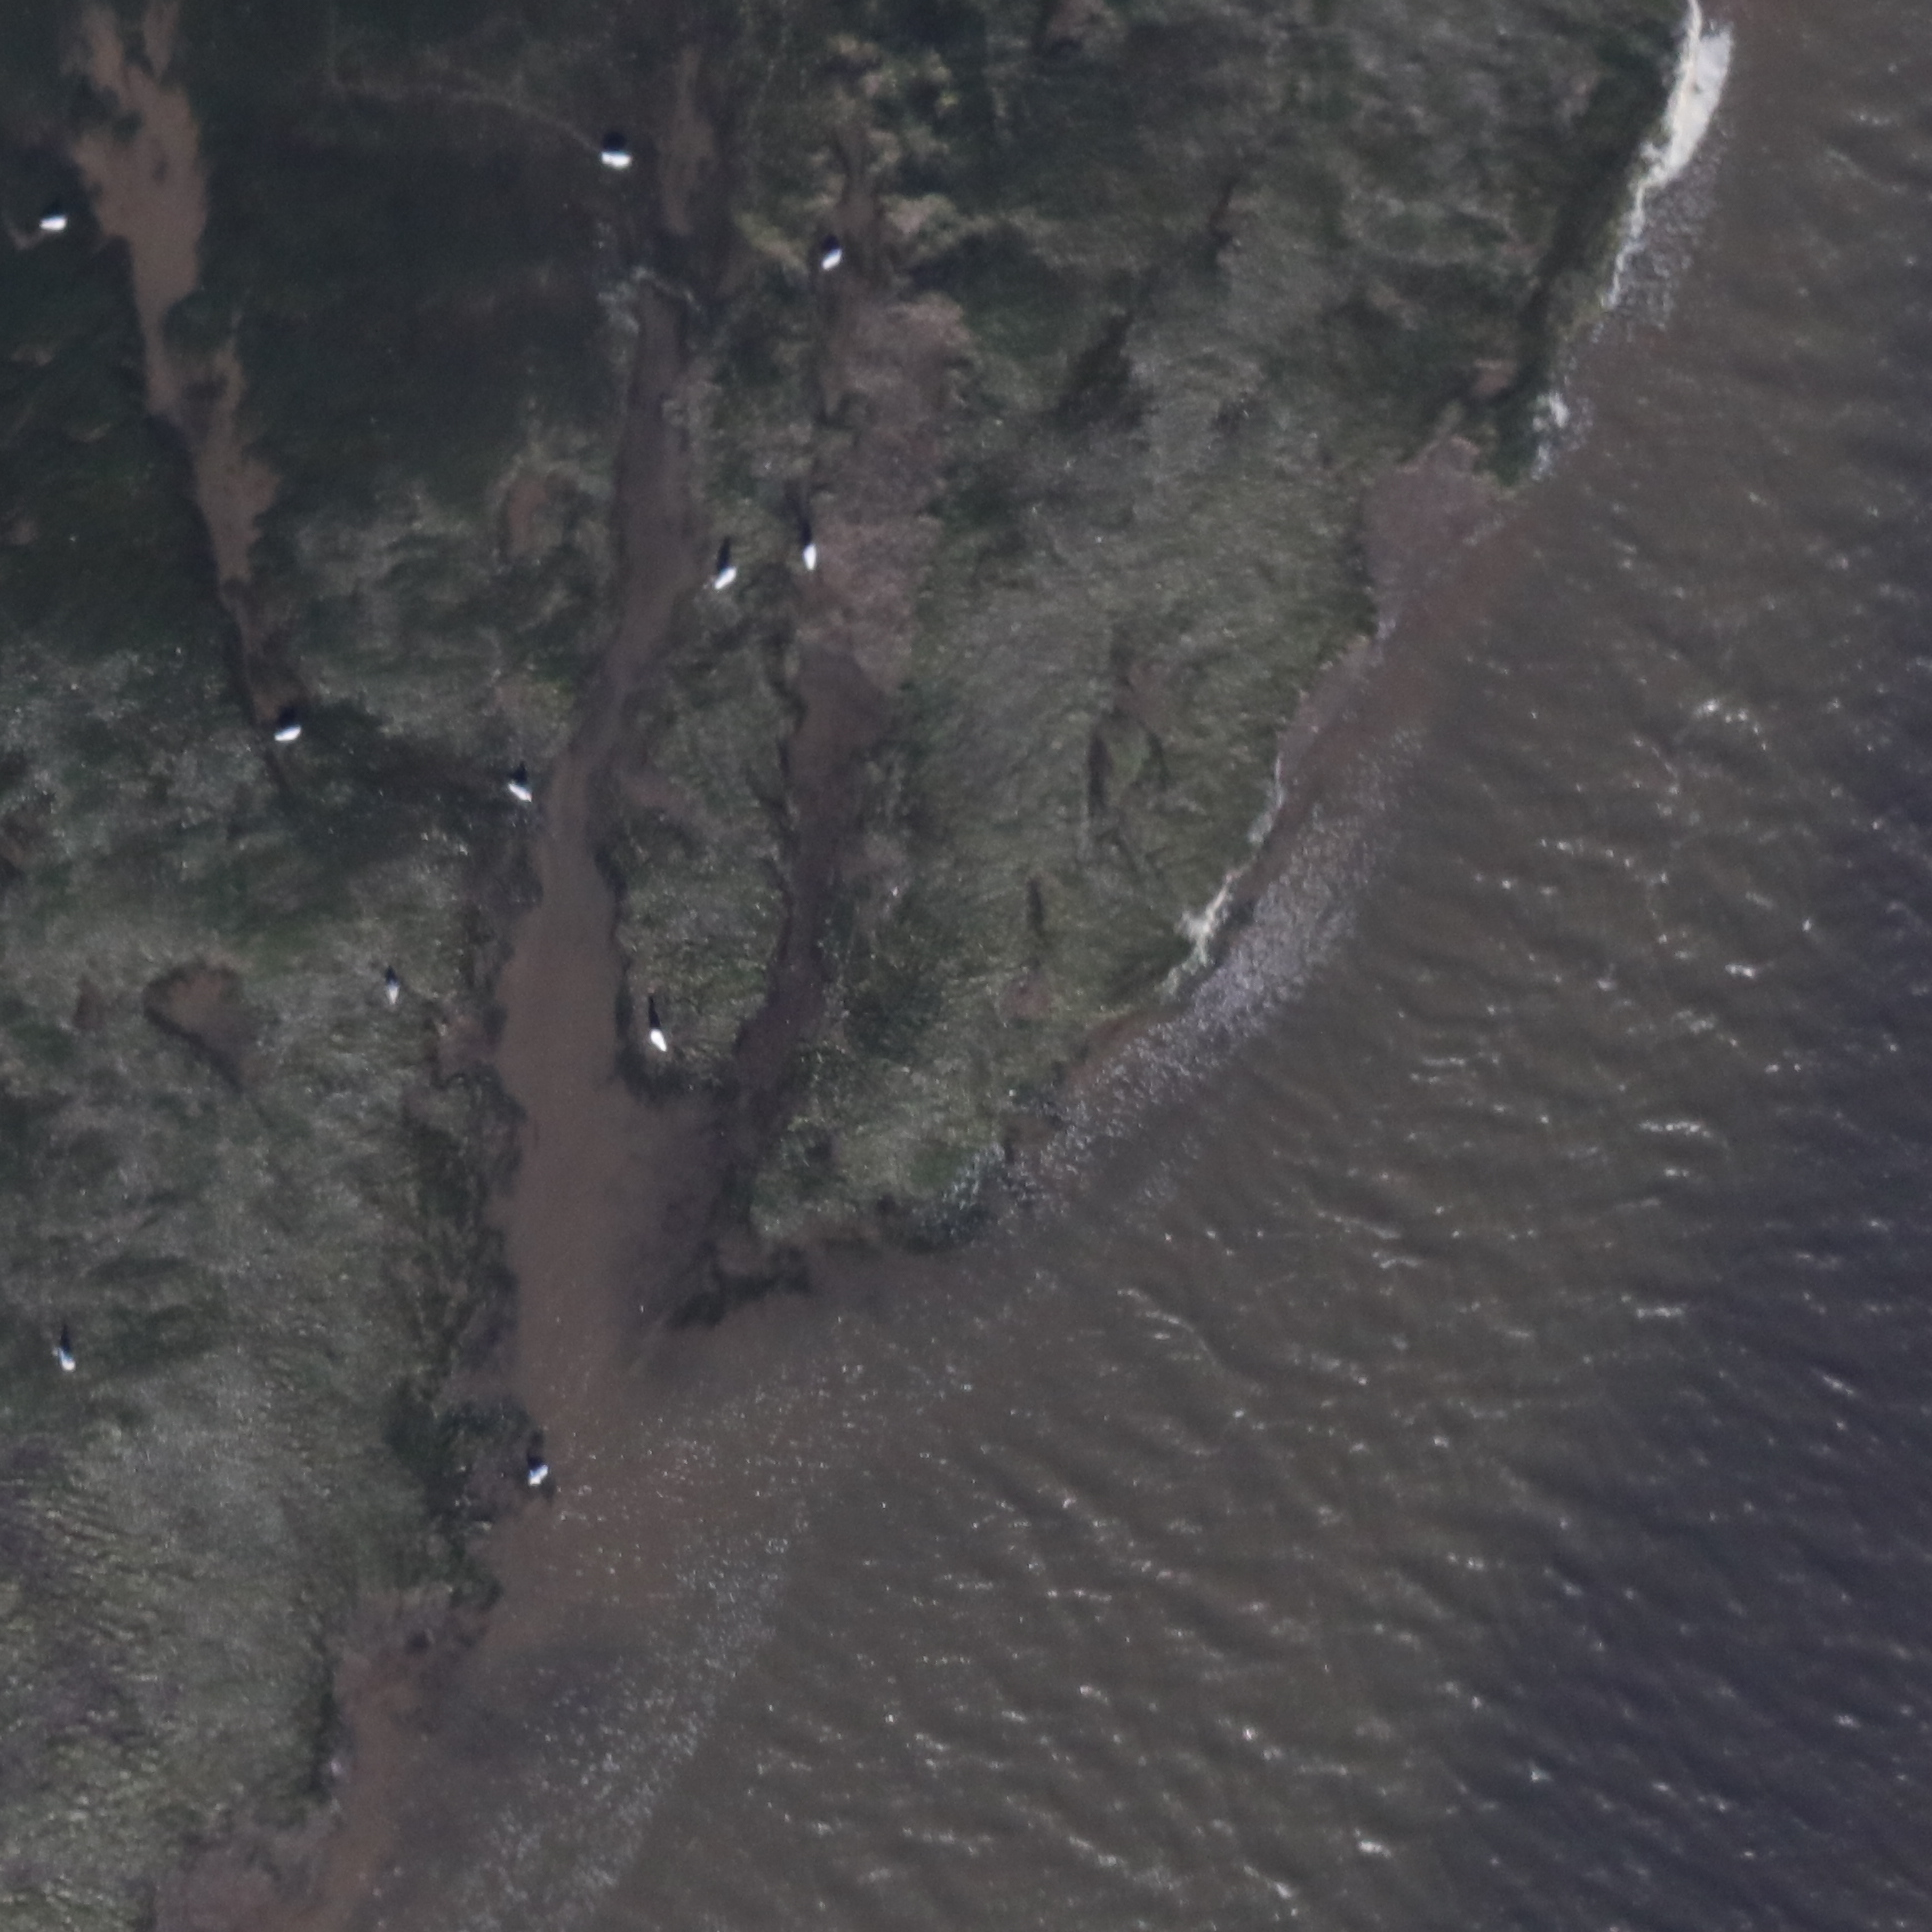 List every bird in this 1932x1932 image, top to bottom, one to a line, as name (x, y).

gull (616, 159)
gull (54, 224)
gull (831, 257)
gull (811, 554)
gull (726, 577)
gull (288, 733)
gull (520, 787)
gull (392, 989)
gull (658, 1040)
gull (63, 1356)
gull (536, 1474)